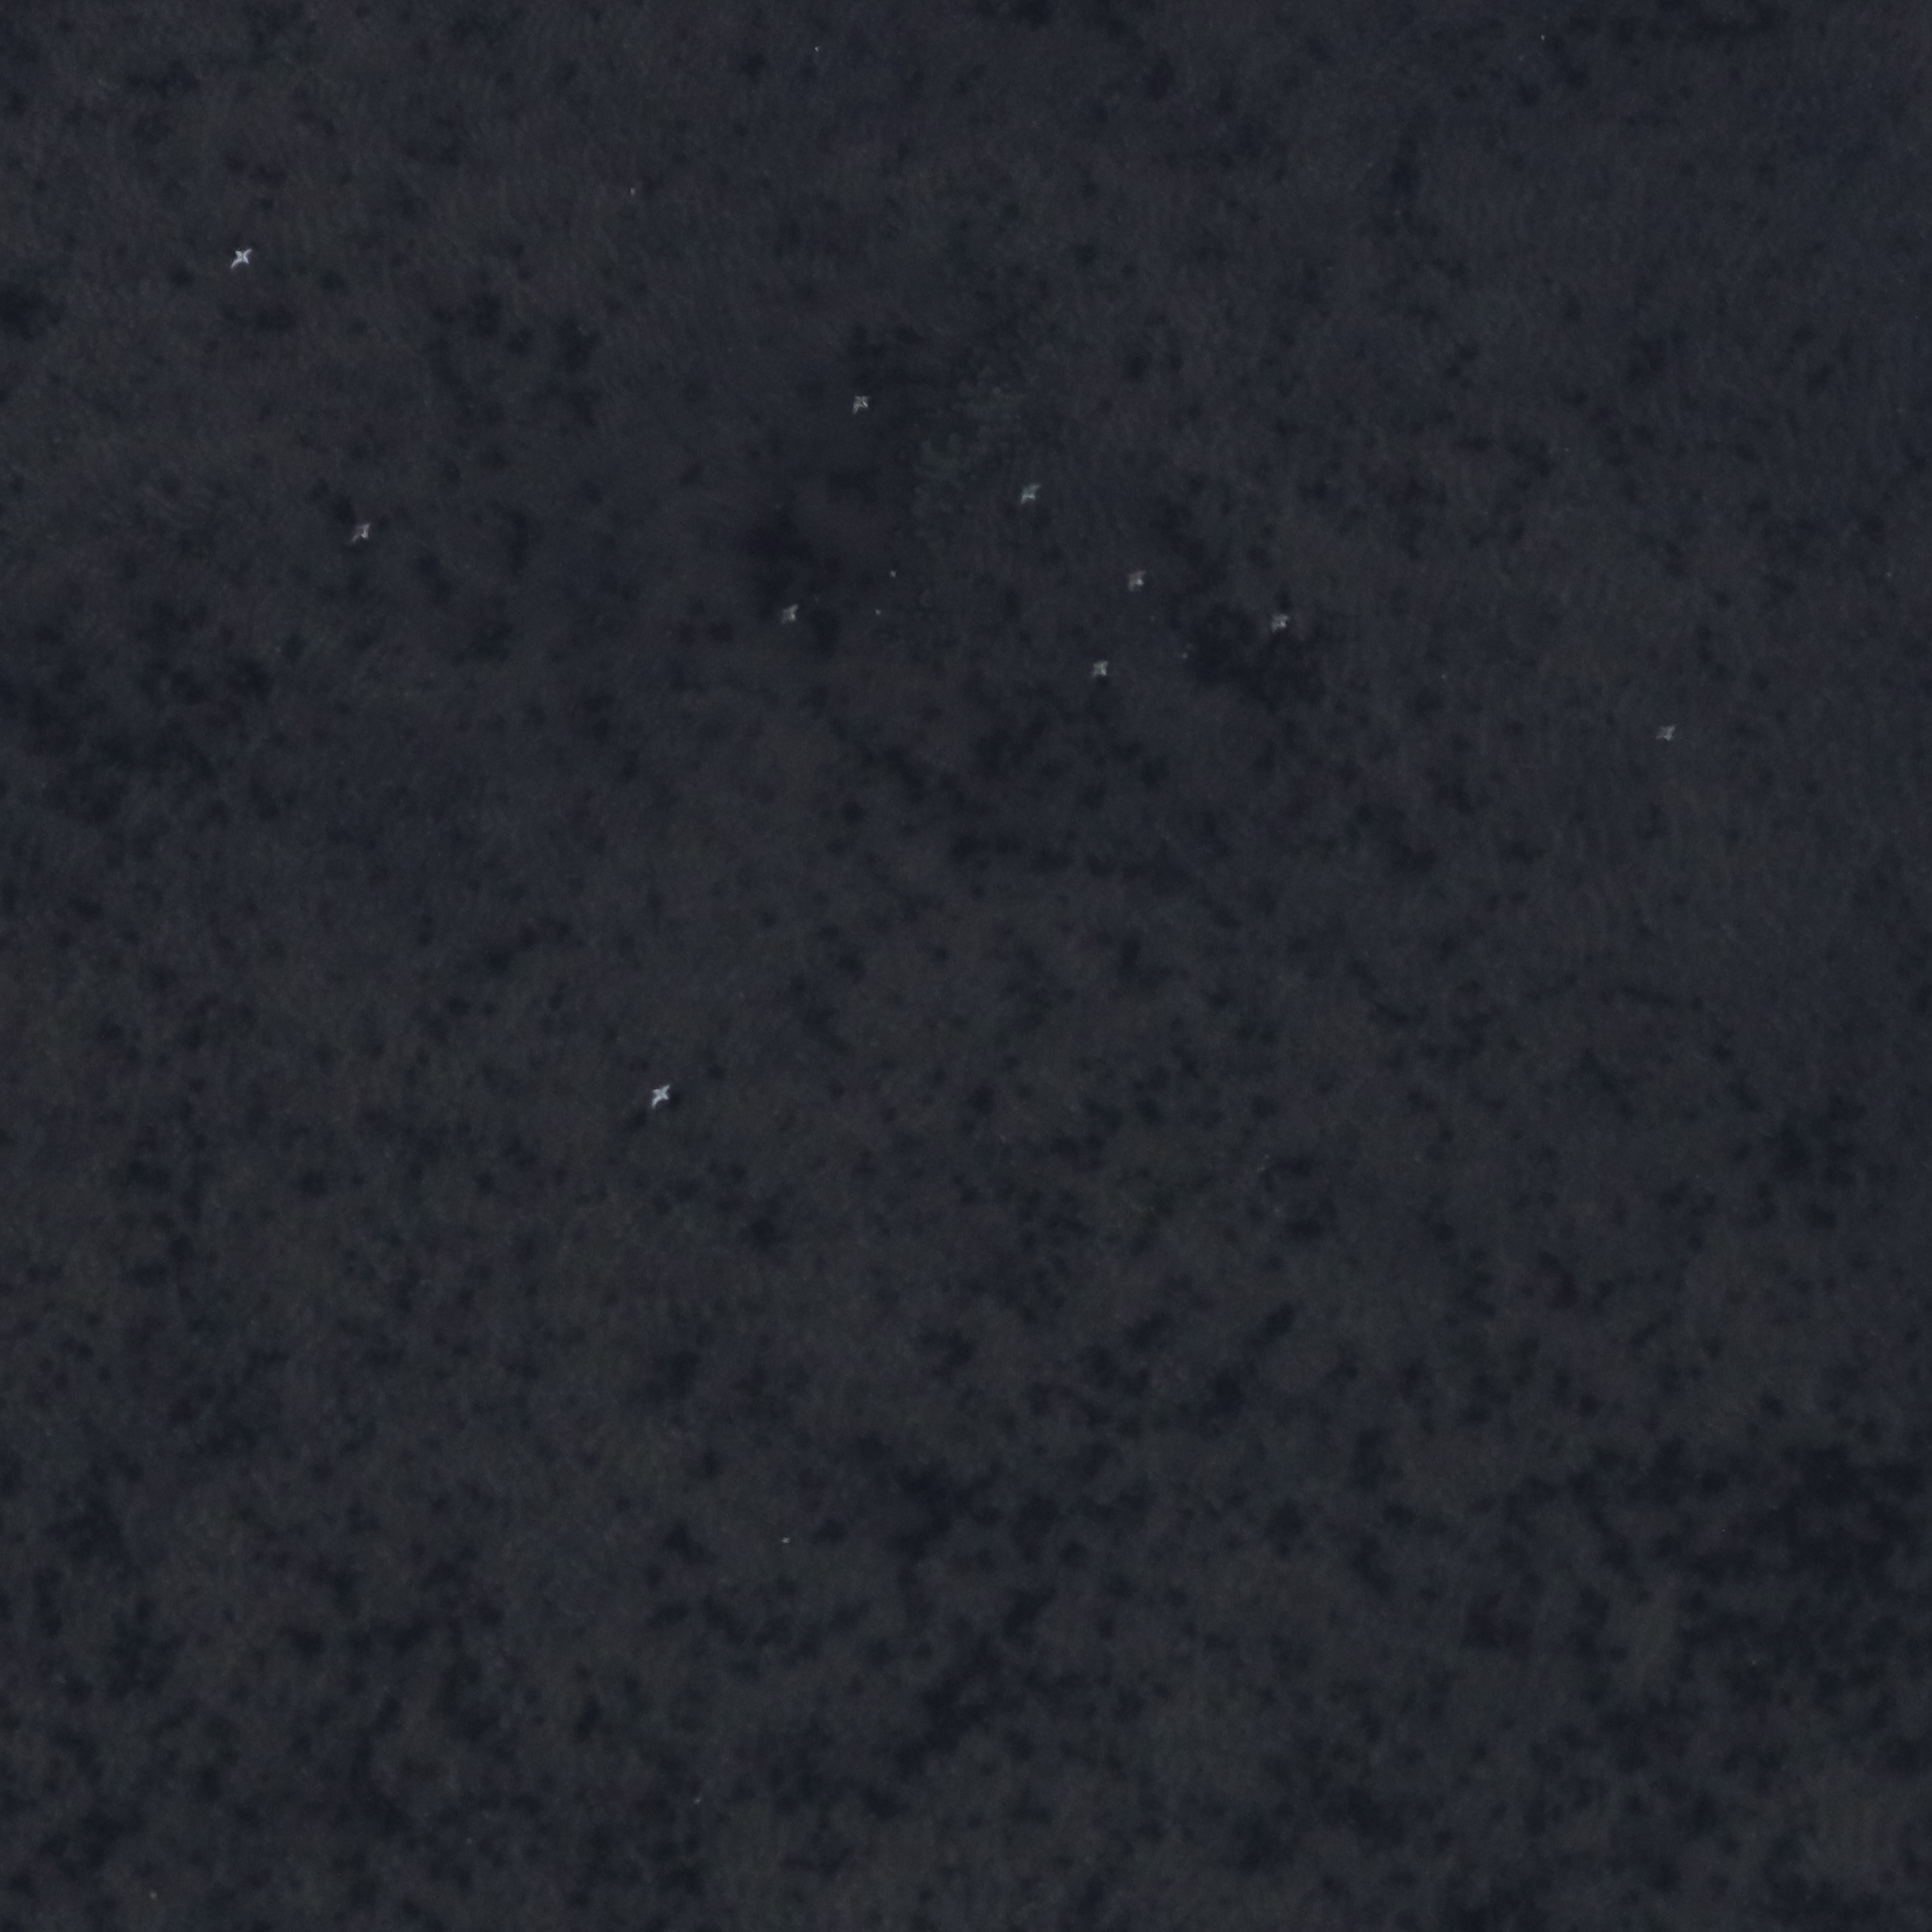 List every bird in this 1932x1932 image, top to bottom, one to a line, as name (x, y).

other bird (239, 253)
other bird (860, 400)
other bird (1029, 494)
other bird (359, 532)
other bird (1135, 575)
other bird (789, 612)
other bird (1280, 618)
other bird (1098, 665)
other bird (1663, 728)
other bird (661, 1094)